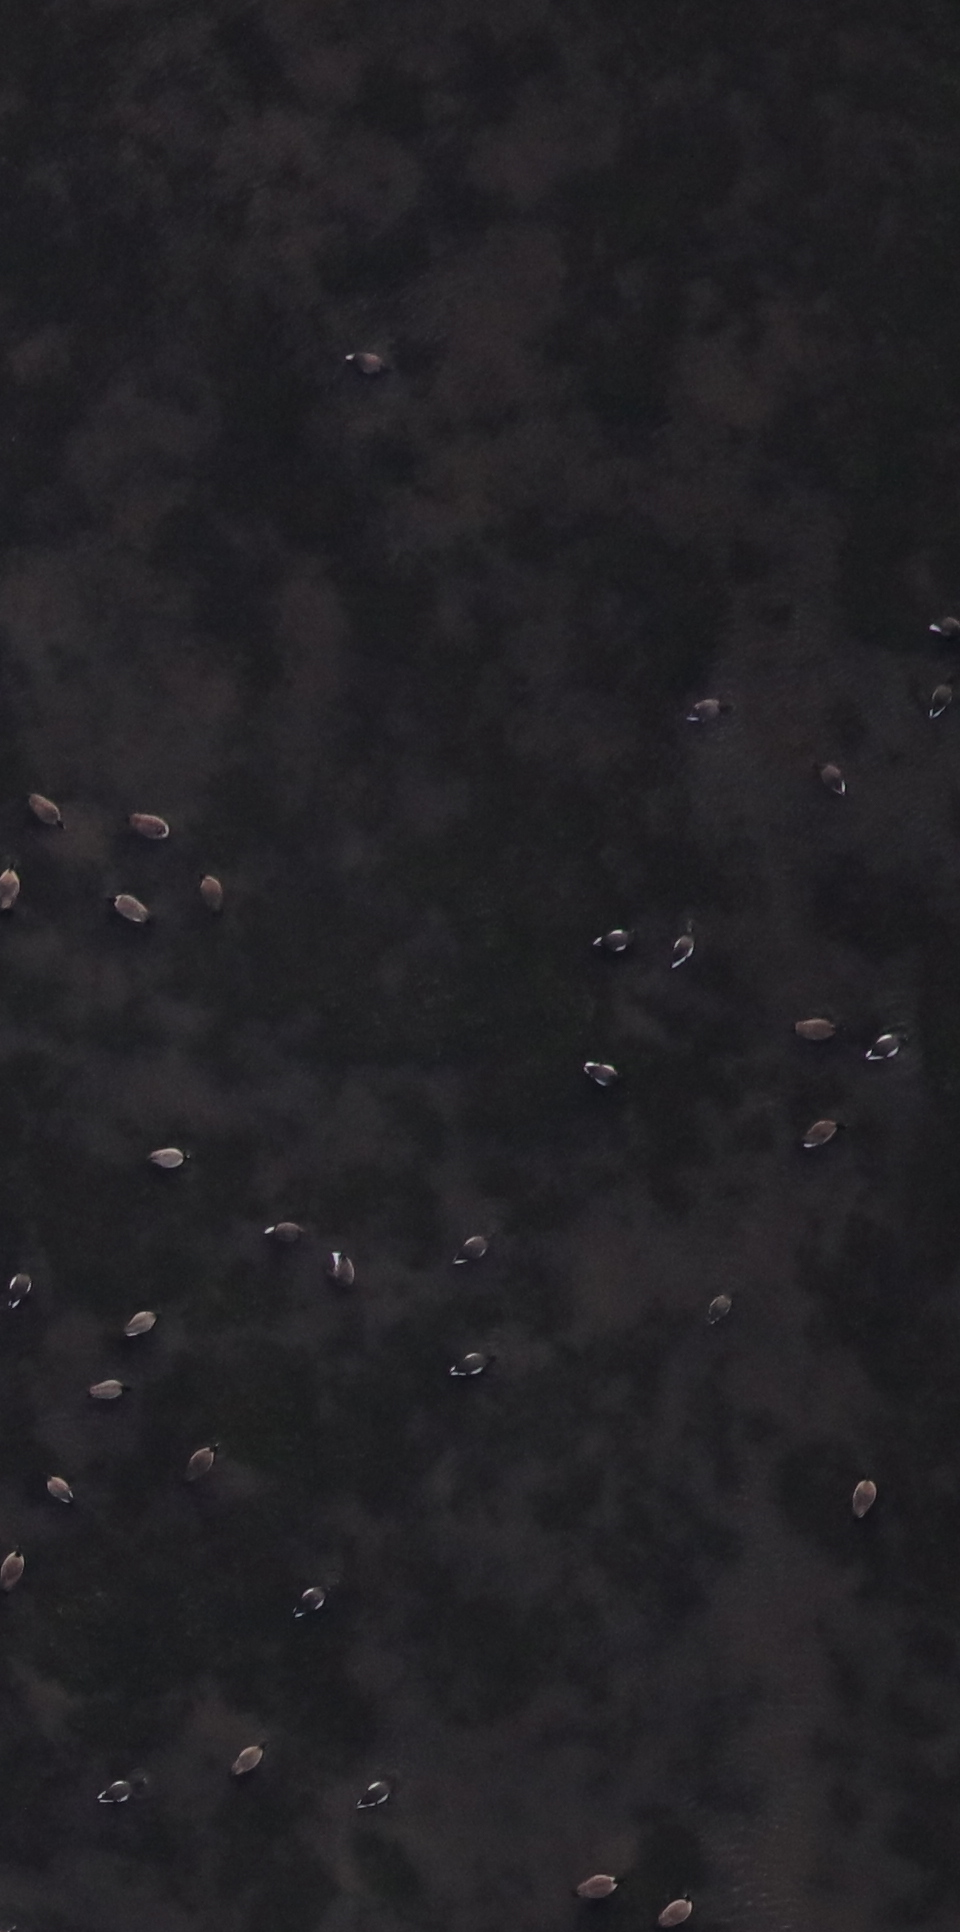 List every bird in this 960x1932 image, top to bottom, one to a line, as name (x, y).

Canada goose (370, 364)
brant (949, 630)
brant (940, 701)
brant (708, 710)
brant (832, 779)
Canada goose (44, 810)
Canada goose (148, 826)
Canada goose (6, 888)
Canada goose (211, 893)
Canada goose (133, 908)
brant (615, 939)
brant (681, 947)
Canada goose (816, 1028)
brant (885, 1045)
brant (602, 1073)
Canada goose (821, 1133)
Canada goose (169, 1158)
Canada goose (285, 1231)
brant (475, 1246)
Canada goose (345, 1272)
brant (19, 1287)
brant (720, 1307)
Canada goose (142, 1324)
brant (472, 1364)
Canada goose (108, 1391)
Canada goose (202, 1462)
Canada goose (60, 1488)
Canada goose (863, 1499)
Canada goose (12, 1569)
brant (312, 1600)
Canada goose (248, 1757)
brant (119, 1790)
brant (375, 1794)
Canada goose (598, 1888)
Canada goose (675, 1912)